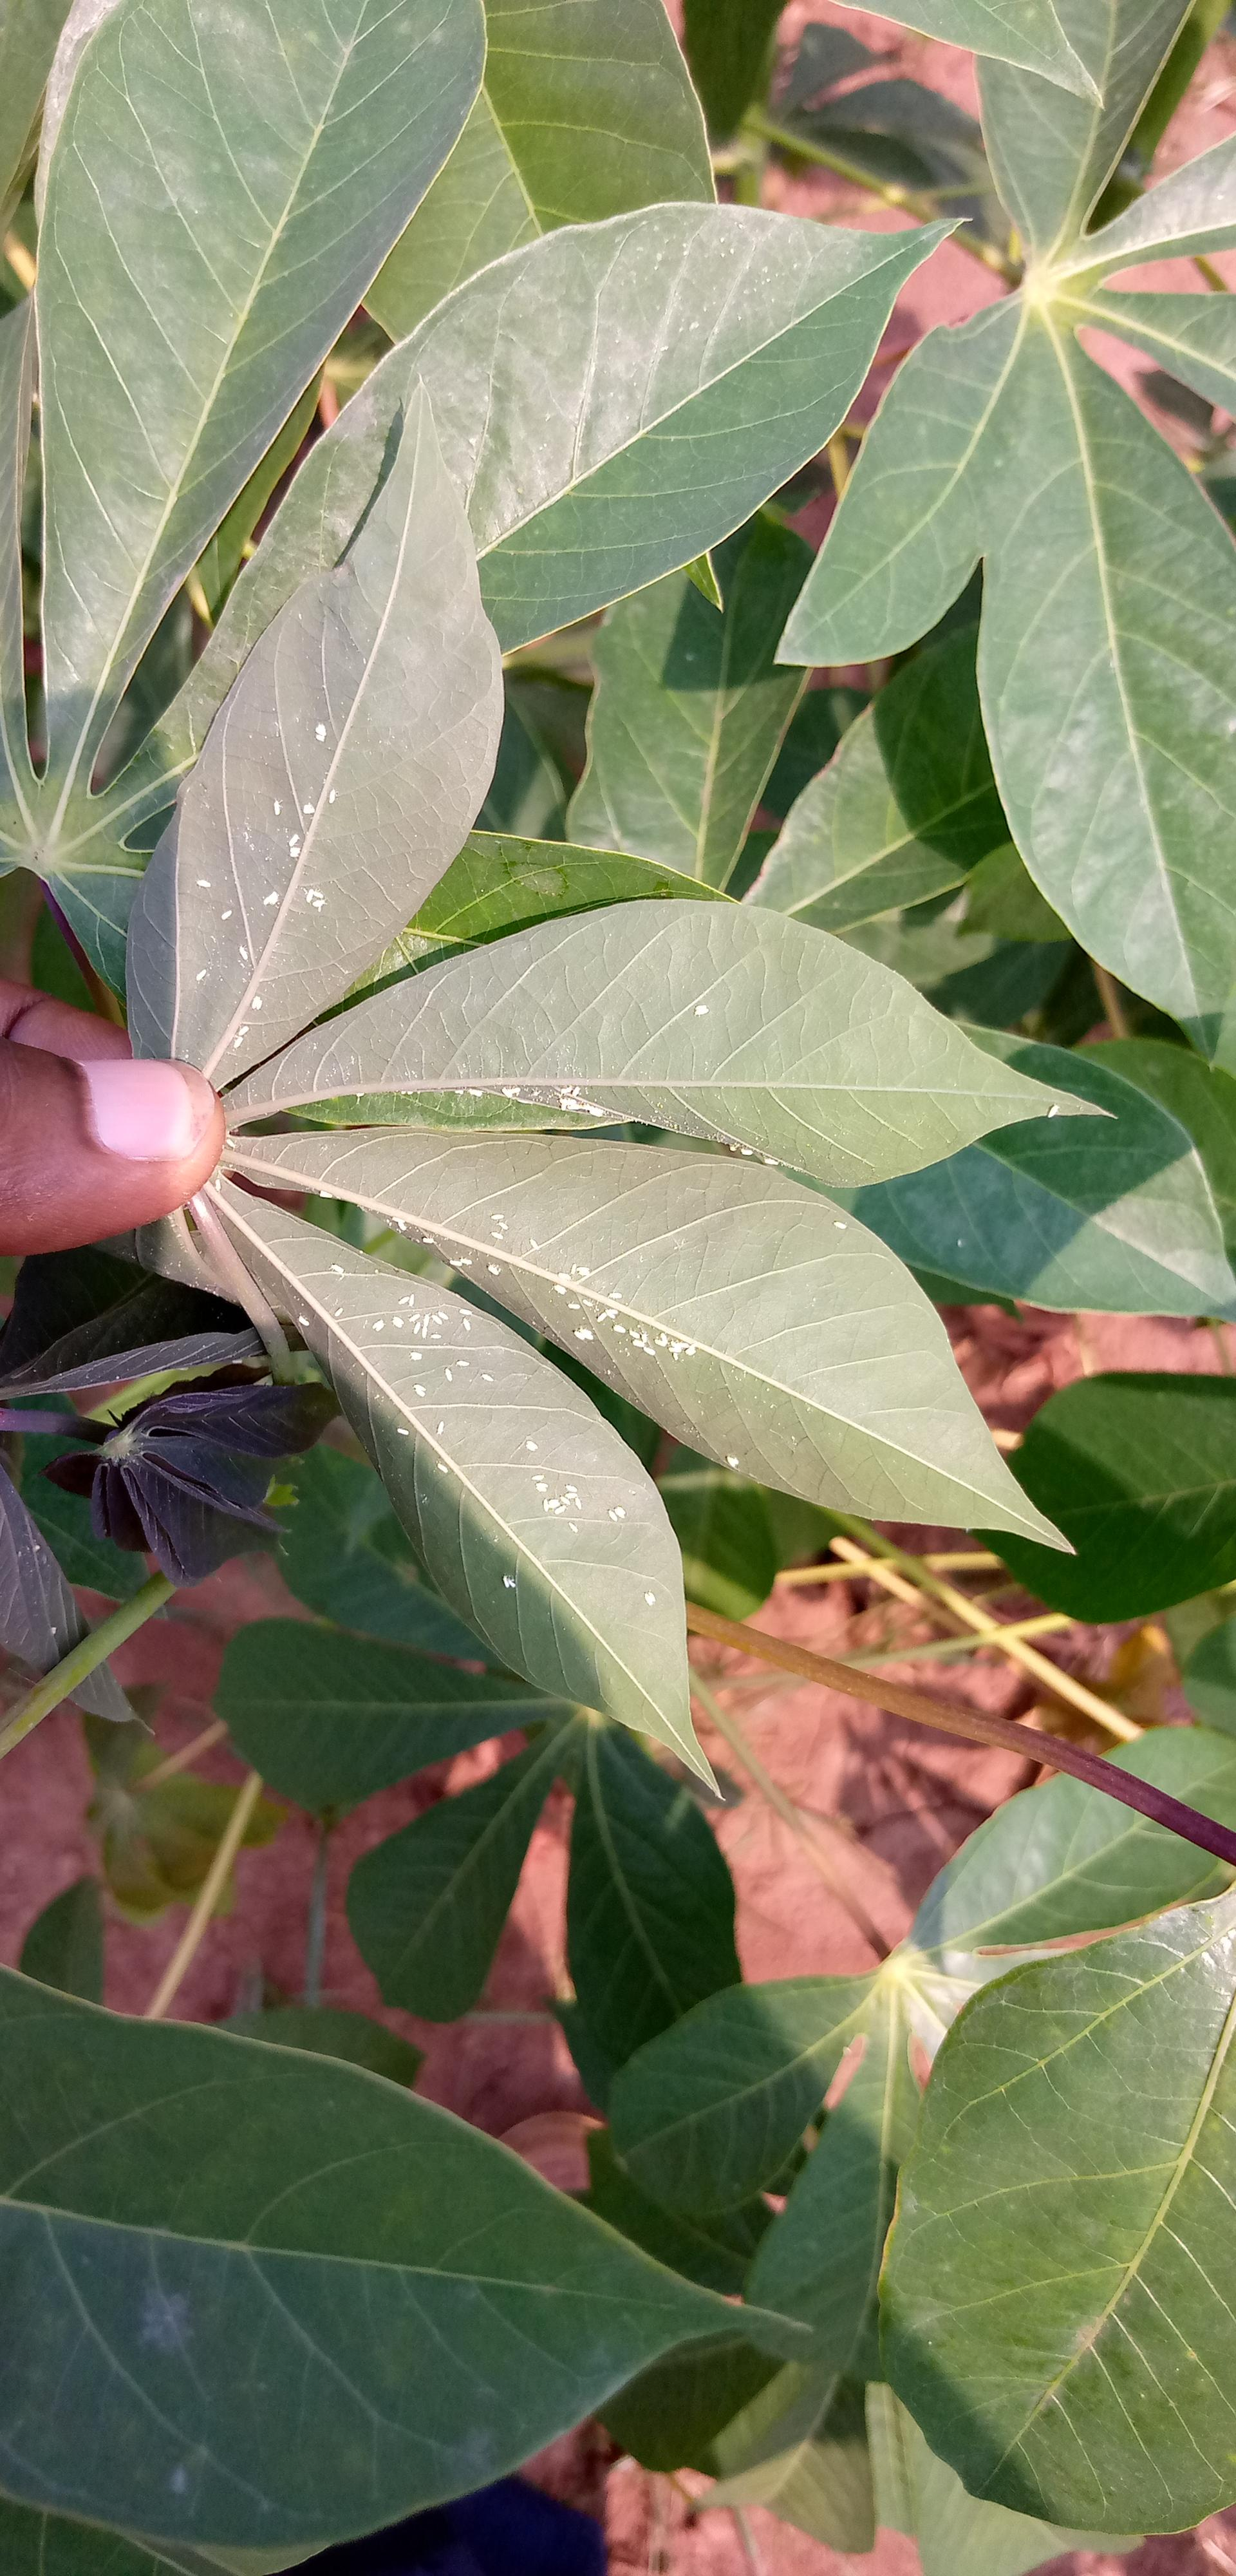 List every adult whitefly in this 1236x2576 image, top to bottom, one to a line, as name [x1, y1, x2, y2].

whitefly [314, 723, 327, 735]
whitefly [315, 734, 326, 743]
whitefly [328, 787, 338, 805]
whitefly [273, 799, 283, 817]
whitefly [302, 803, 314, 808]
whitefly [303, 808, 316, 815]
whitefly [288, 833, 299, 846]
whitefly [289, 847, 301, 853]
whitefly [289, 852, 299, 859]
whitefly [196, 878, 212, 889]
whitefly [305, 888, 315, 905]
whitefly [263, 891, 278, 905]
whitefly [313, 891, 324, 899]
whitefly [270, 895, 279, 907]
whitefly [312, 898, 327, 914]
whitefly [219, 908, 233, 921]
whitefly [238, 944, 250, 963]
whitefly [194, 968, 208, 982]
whitefly [693, 1005, 708, 1009]
whitefly [693, 1009, 709, 1016]
whitefly [237, 1025, 250, 1036]
whitefly [232, 1036, 245, 1049]
whitefly [559, 1086, 573, 1095]
whitefly [572, 1086, 581, 1097]
whitefly [512, 1086, 521, 1095]
whitefly [501, 1087, 512, 1099]
whitefly [453, 1088, 464, 1097]
whitefly [468, 1088, 483, 1097]
whitefly [355, 1092, 366, 1098]
whitefly [559, 1097, 577, 1104]
whitefly [1045, 1102, 1060, 1119]
whitefly [560, 1103, 568, 1112]
whitefly [568, 1103, 582, 1111]
whitefly [589, 1106, 605, 1118]
whitefly [225, 1137, 236, 1148]
whitefly [729, 1144, 736, 1152]
whitefly [740, 1147, 754, 1156]
whitefly [763, 1156, 780, 1166]
whitefly [214, 1178, 223, 1191]
whitefly [318, 1189, 334, 1199]
whitefly [489, 1213, 505, 1220]
whitefly [391, 1217, 406, 1224]
whitefly [832, 1219, 848, 1231]
whitefly [497, 1220, 510, 1231]
whitefly [397, 1222, 408, 1231]
whitefly [489, 1231, 504, 1240]
whitefly [421, 1235, 436, 1245]
whitefly [529, 1236, 541, 1250]
whitefly [460, 1258, 473, 1265]
whitefly [449, 1260, 463, 1267]
whitefly [487, 1262, 500, 1276]
whitefly [570, 1262, 576, 1276]
whitefly [328, 1262, 345, 1274]
whitefly [576, 1265, 591, 1271]
whitefly [557, 1271, 572, 1281]
whitefly [578, 1271, 591, 1276]
whitefly [554, 1283, 566, 1296]
whitefly [606, 1291, 624, 1300]
whitefly [409, 1293, 416, 1308]
whitefly [398, 1296, 411, 1307]
whitefly [581, 1298, 594, 1307]
whitefly [566, 1302, 581, 1311]
whitefly [333, 1306, 345, 1318]
whitefly [458, 1307, 473, 1316]
whitefly [437, 1311, 450, 1321]
whitefly [596, 1312, 607, 1324]
whitefly [409, 1312, 421, 1321]
whitefly [423, 1313, 431, 1327]
whitefly [297, 1314, 310, 1328]
whitefly [430, 1314, 442, 1326]
whitefly [393, 1316, 404, 1325]
whitefly [463, 1317, 471, 1332]
whitefly [370, 1319, 386, 1332]
whitefly [392, 1319, 403, 1329]
whitefly [413, 1321, 422, 1336]
whitefly [612, 1323, 627, 1335]
whitefly [422, 1327, 427, 1340]
whitefly [579, 1328, 592, 1334]
whitefly [626, 1329, 641, 1338]
whitefly [573, 1329, 585, 1341]
whitefly [582, 1331, 594, 1341]
whitefly [641, 1332, 648, 1344]
whitefly [660, 1332, 668, 1341]
whitefly [429, 1333, 442, 1341]
whitefly [631, 1339, 644, 1347]
whitefly [653, 1339, 667, 1347]
whitefly [670, 1340, 689, 1347]
whitefly [686, 1343, 697, 1354]
whitefly [644, 1347, 657, 1356]
whitefly [668, 1347, 682, 1353]
whitefly [689, 1350, 697, 1356]
whitefly [409, 1351, 424, 1362]
whitefly [230, 1358, 244, 1365]
whitefly [454, 1359, 471, 1367]
whitefly [444, 1367, 454, 1383]
whitefly [481, 1372, 495, 1383]
whitefly [413, 1383, 427, 1391]
whitefly [415, 1388, 426, 1397]
whitefly [436, 1419, 446, 1435]
whitefly [395, 1428, 409, 1435]
whitefly [527, 1440, 538, 1449]
whitefly [525, 1444, 536, 1452]
whitefly [726, 1454, 740, 1468]
whitefly [436, 1463, 449, 1474]
whitefly [530, 1474, 546, 1481]
whitefly [534, 1482, 549, 1488]
whitefly [565, 1484, 577, 1493]
whitefly [536, 1487, 548, 1493]
whitefly [564, 1492, 579, 1498]
whitefly [559, 1495, 572, 1506]
whitefly [543, 1497, 549, 1512]
whitefly [574, 1497, 583, 1511]
whitefly [548, 1499, 560, 1504]
whitefly [548, 1503, 560, 1509]
whitefly [554, 1505, 566, 1515]
whitefly [613, 1506, 627, 1519]
whitefly [608, 1510, 618, 1523]
whitefly [567, 1521, 579, 1534]
whitefly [503, 1575, 509, 1589]
whitefly [508, 1578, 518, 1589]
whitefly [648, 1591, 656, 1604]
whitefly [644, 1592, 653, 1606]